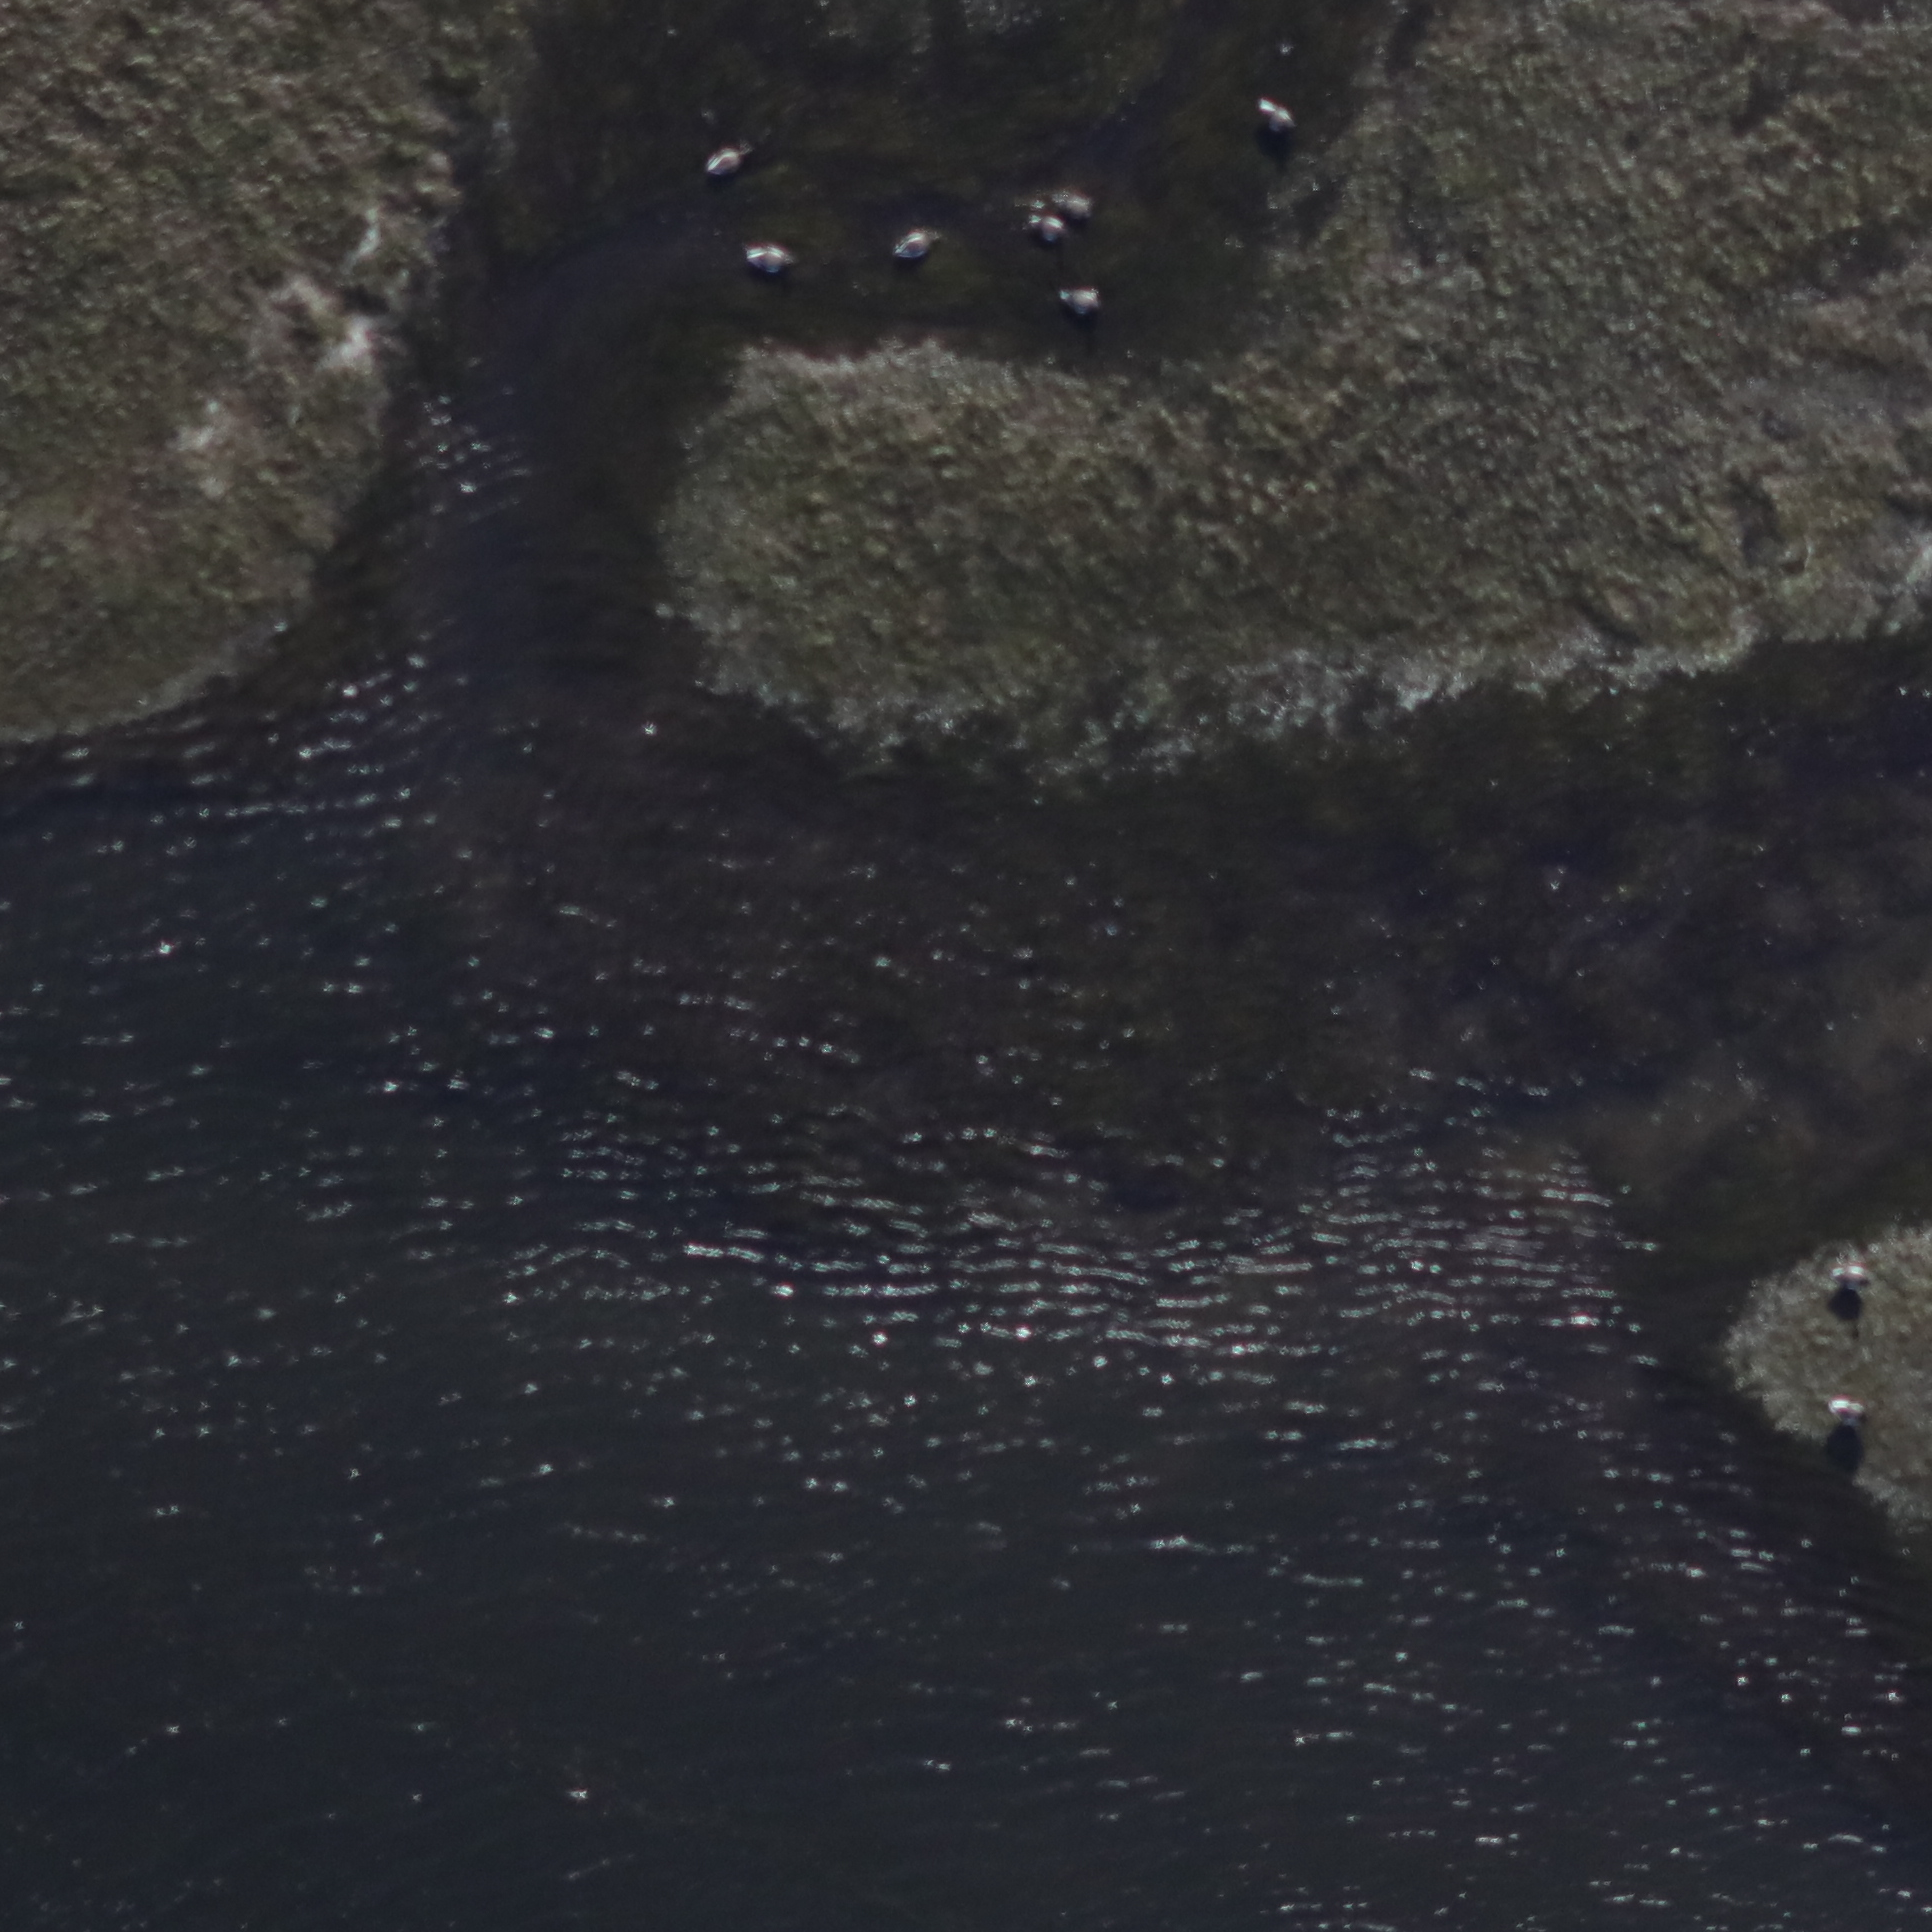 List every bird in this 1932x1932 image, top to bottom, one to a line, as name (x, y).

brant (1276, 116)
brant (721, 161)
brant (1081, 200)
brant (1038, 229)
brant (918, 243)
brant (772, 262)
brant (1082, 303)
brant (1858, 1272)
brant (1837, 1411)